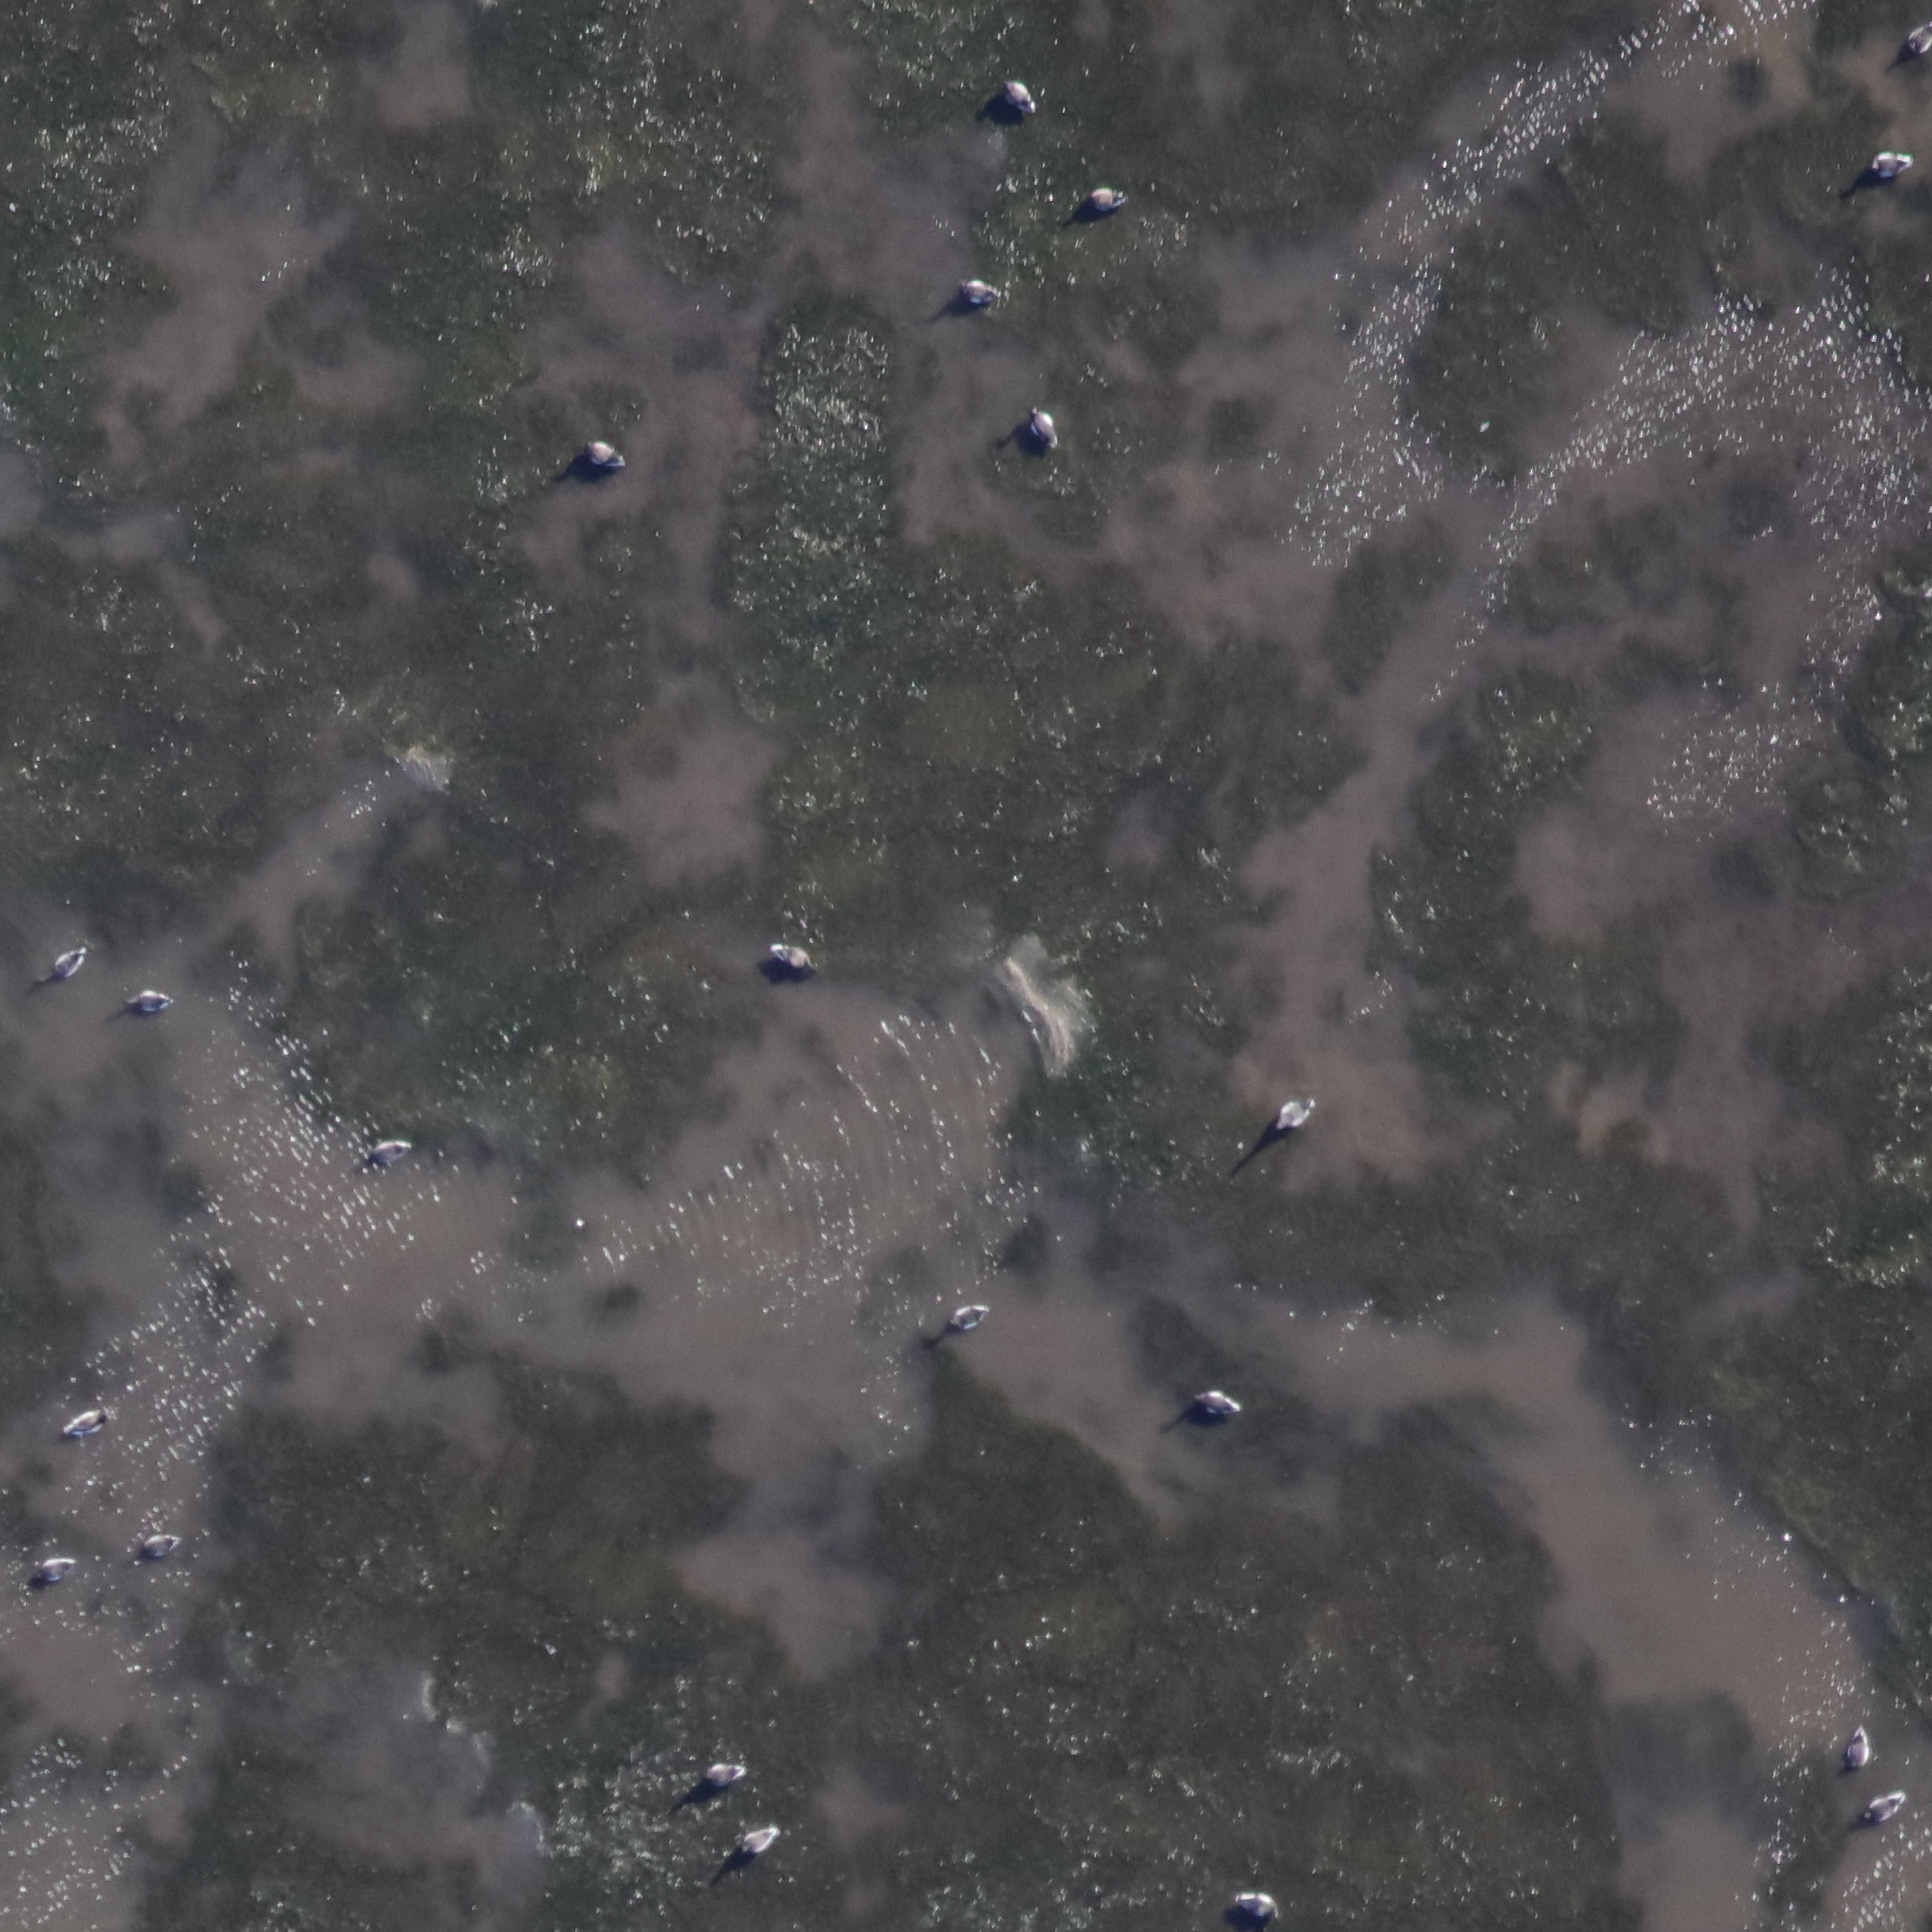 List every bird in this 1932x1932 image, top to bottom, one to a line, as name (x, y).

brant (1922, 38)
brant (1017, 95)
brant (1889, 166)
brant (1104, 200)
brant (980, 292)
brant (1044, 427)
brant (604, 456)
brant (795, 958)
brant (66, 964)
brant (148, 1005)
brant (1295, 1115)
brant (390, 1156)
brant (968, 1318)
brant (1216, 1403)
brant (87, 1422)
brant (155, 1547)
brant (54, 1568)
brant (1857, 1753)
brant (722, 1776)
brant (1881, 1810)
brant (761, 1840)
brant (1256, 1907)